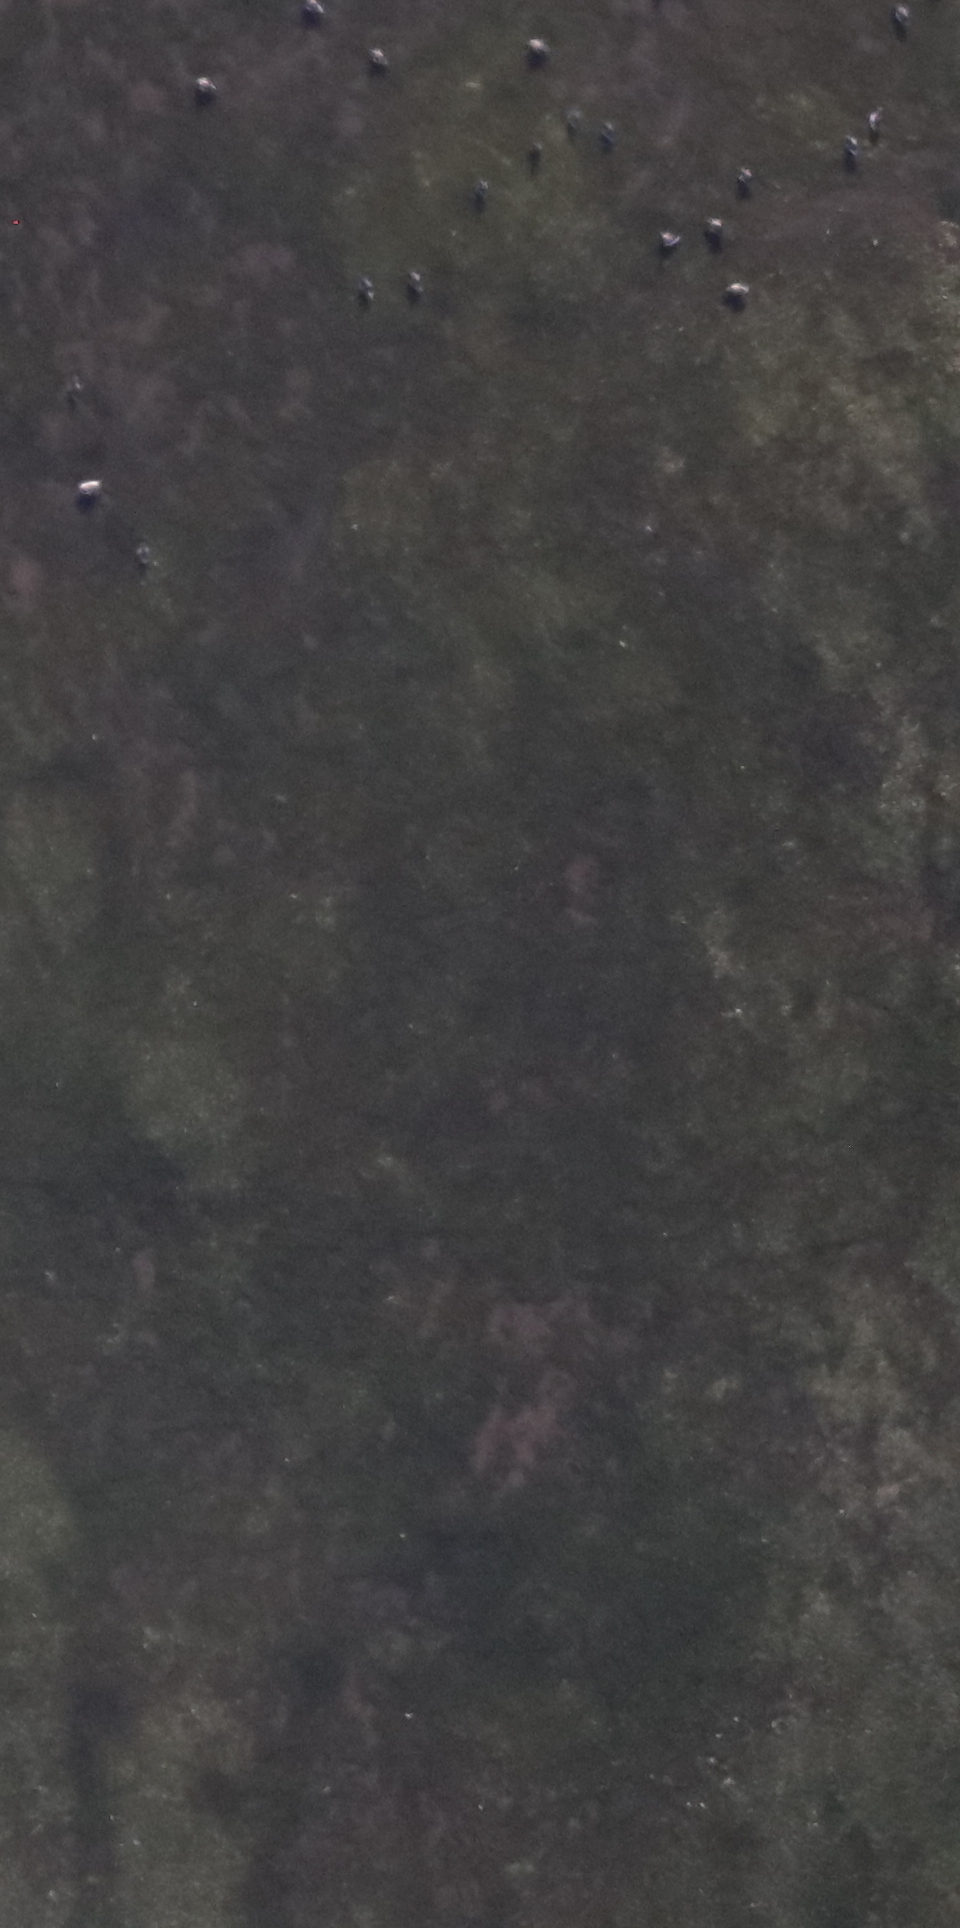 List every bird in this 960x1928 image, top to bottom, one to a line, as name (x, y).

brant (315, 1)
brant (909, 16)
brant (541, 51)
brant (380, 60)
brant (208, 87)
brant (884, 126)
brant (567, 127)
brant (610, 131)
brant (545, 142)
brant (843, 147)
brant (755, 167)
brant (489, 184)
brant (717, 221)
brant (679, 232)
brant (414, 283)
brant (740, 289)
brant (367, 295)
brant (80, 389)
brant (99, 484)
brant (141, 551)